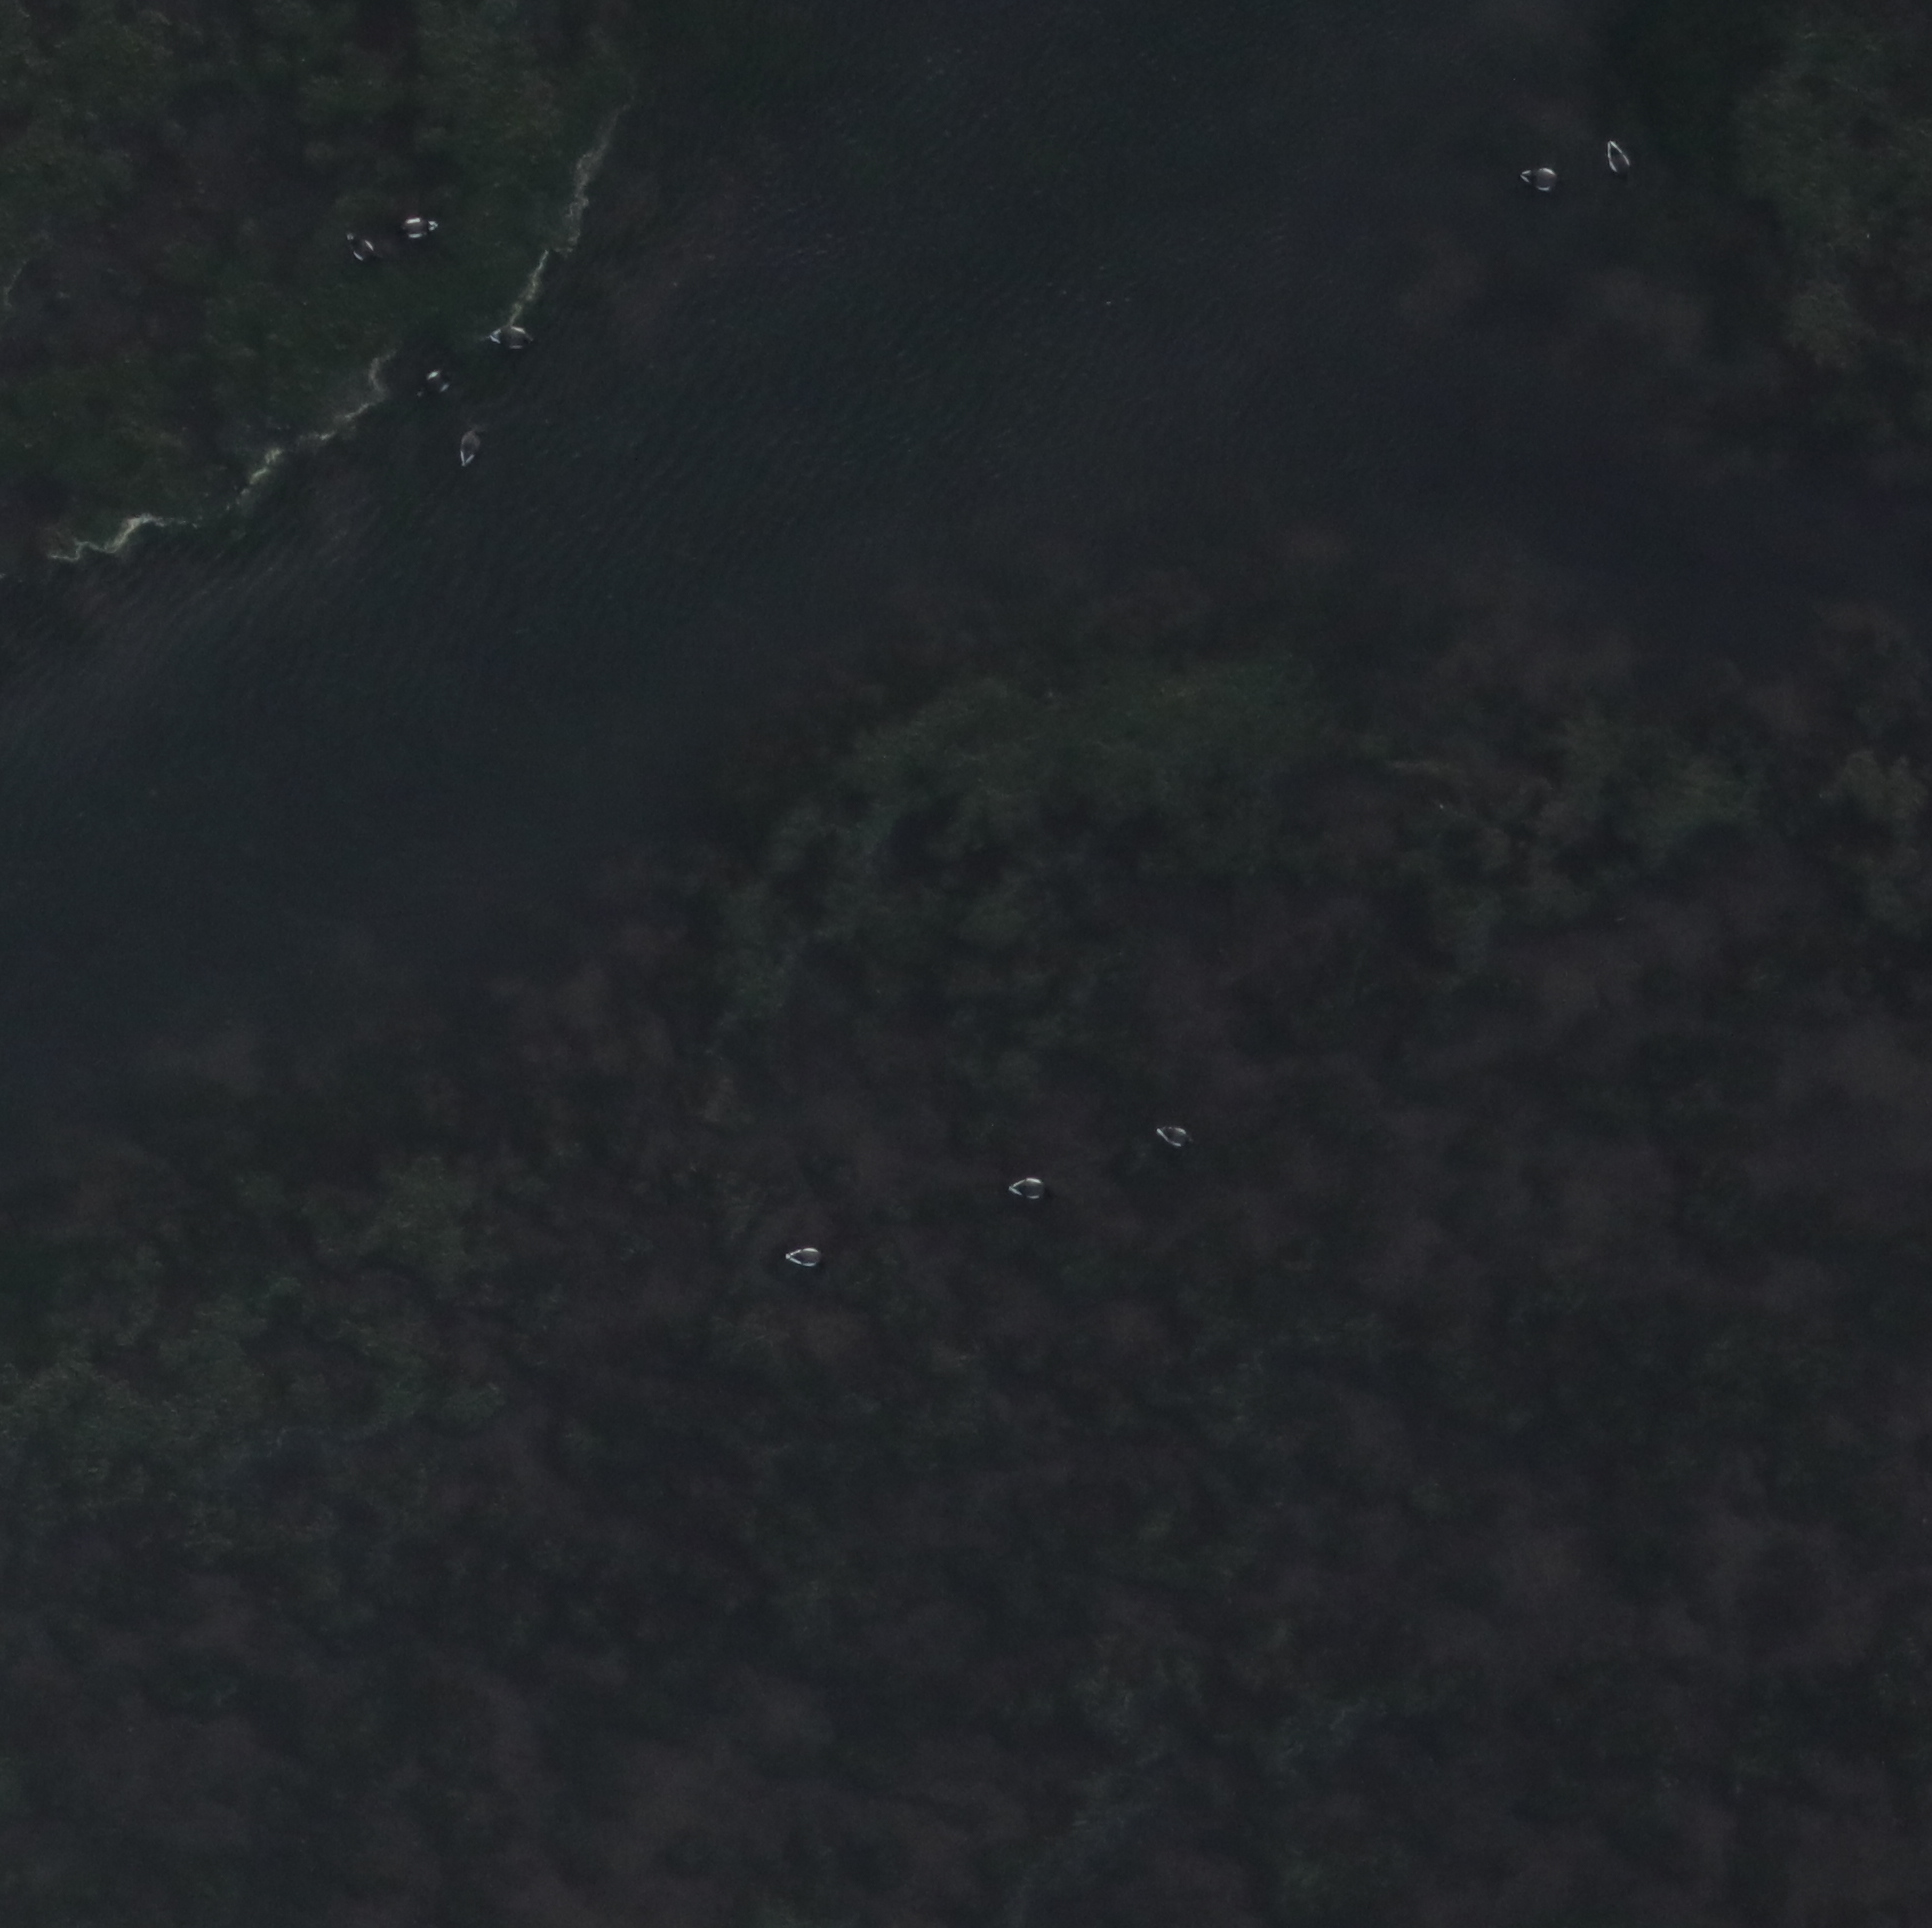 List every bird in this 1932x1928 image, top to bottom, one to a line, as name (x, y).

brant (1617, 159)
brant (1542, 180)
brant (415, 229)
brant (365, 246)
brant (513, 339)
brant (434, 382)
brant (469, 444)
brant (1175, 1136)
brant (1030, 1190)
brant (807, 1257)